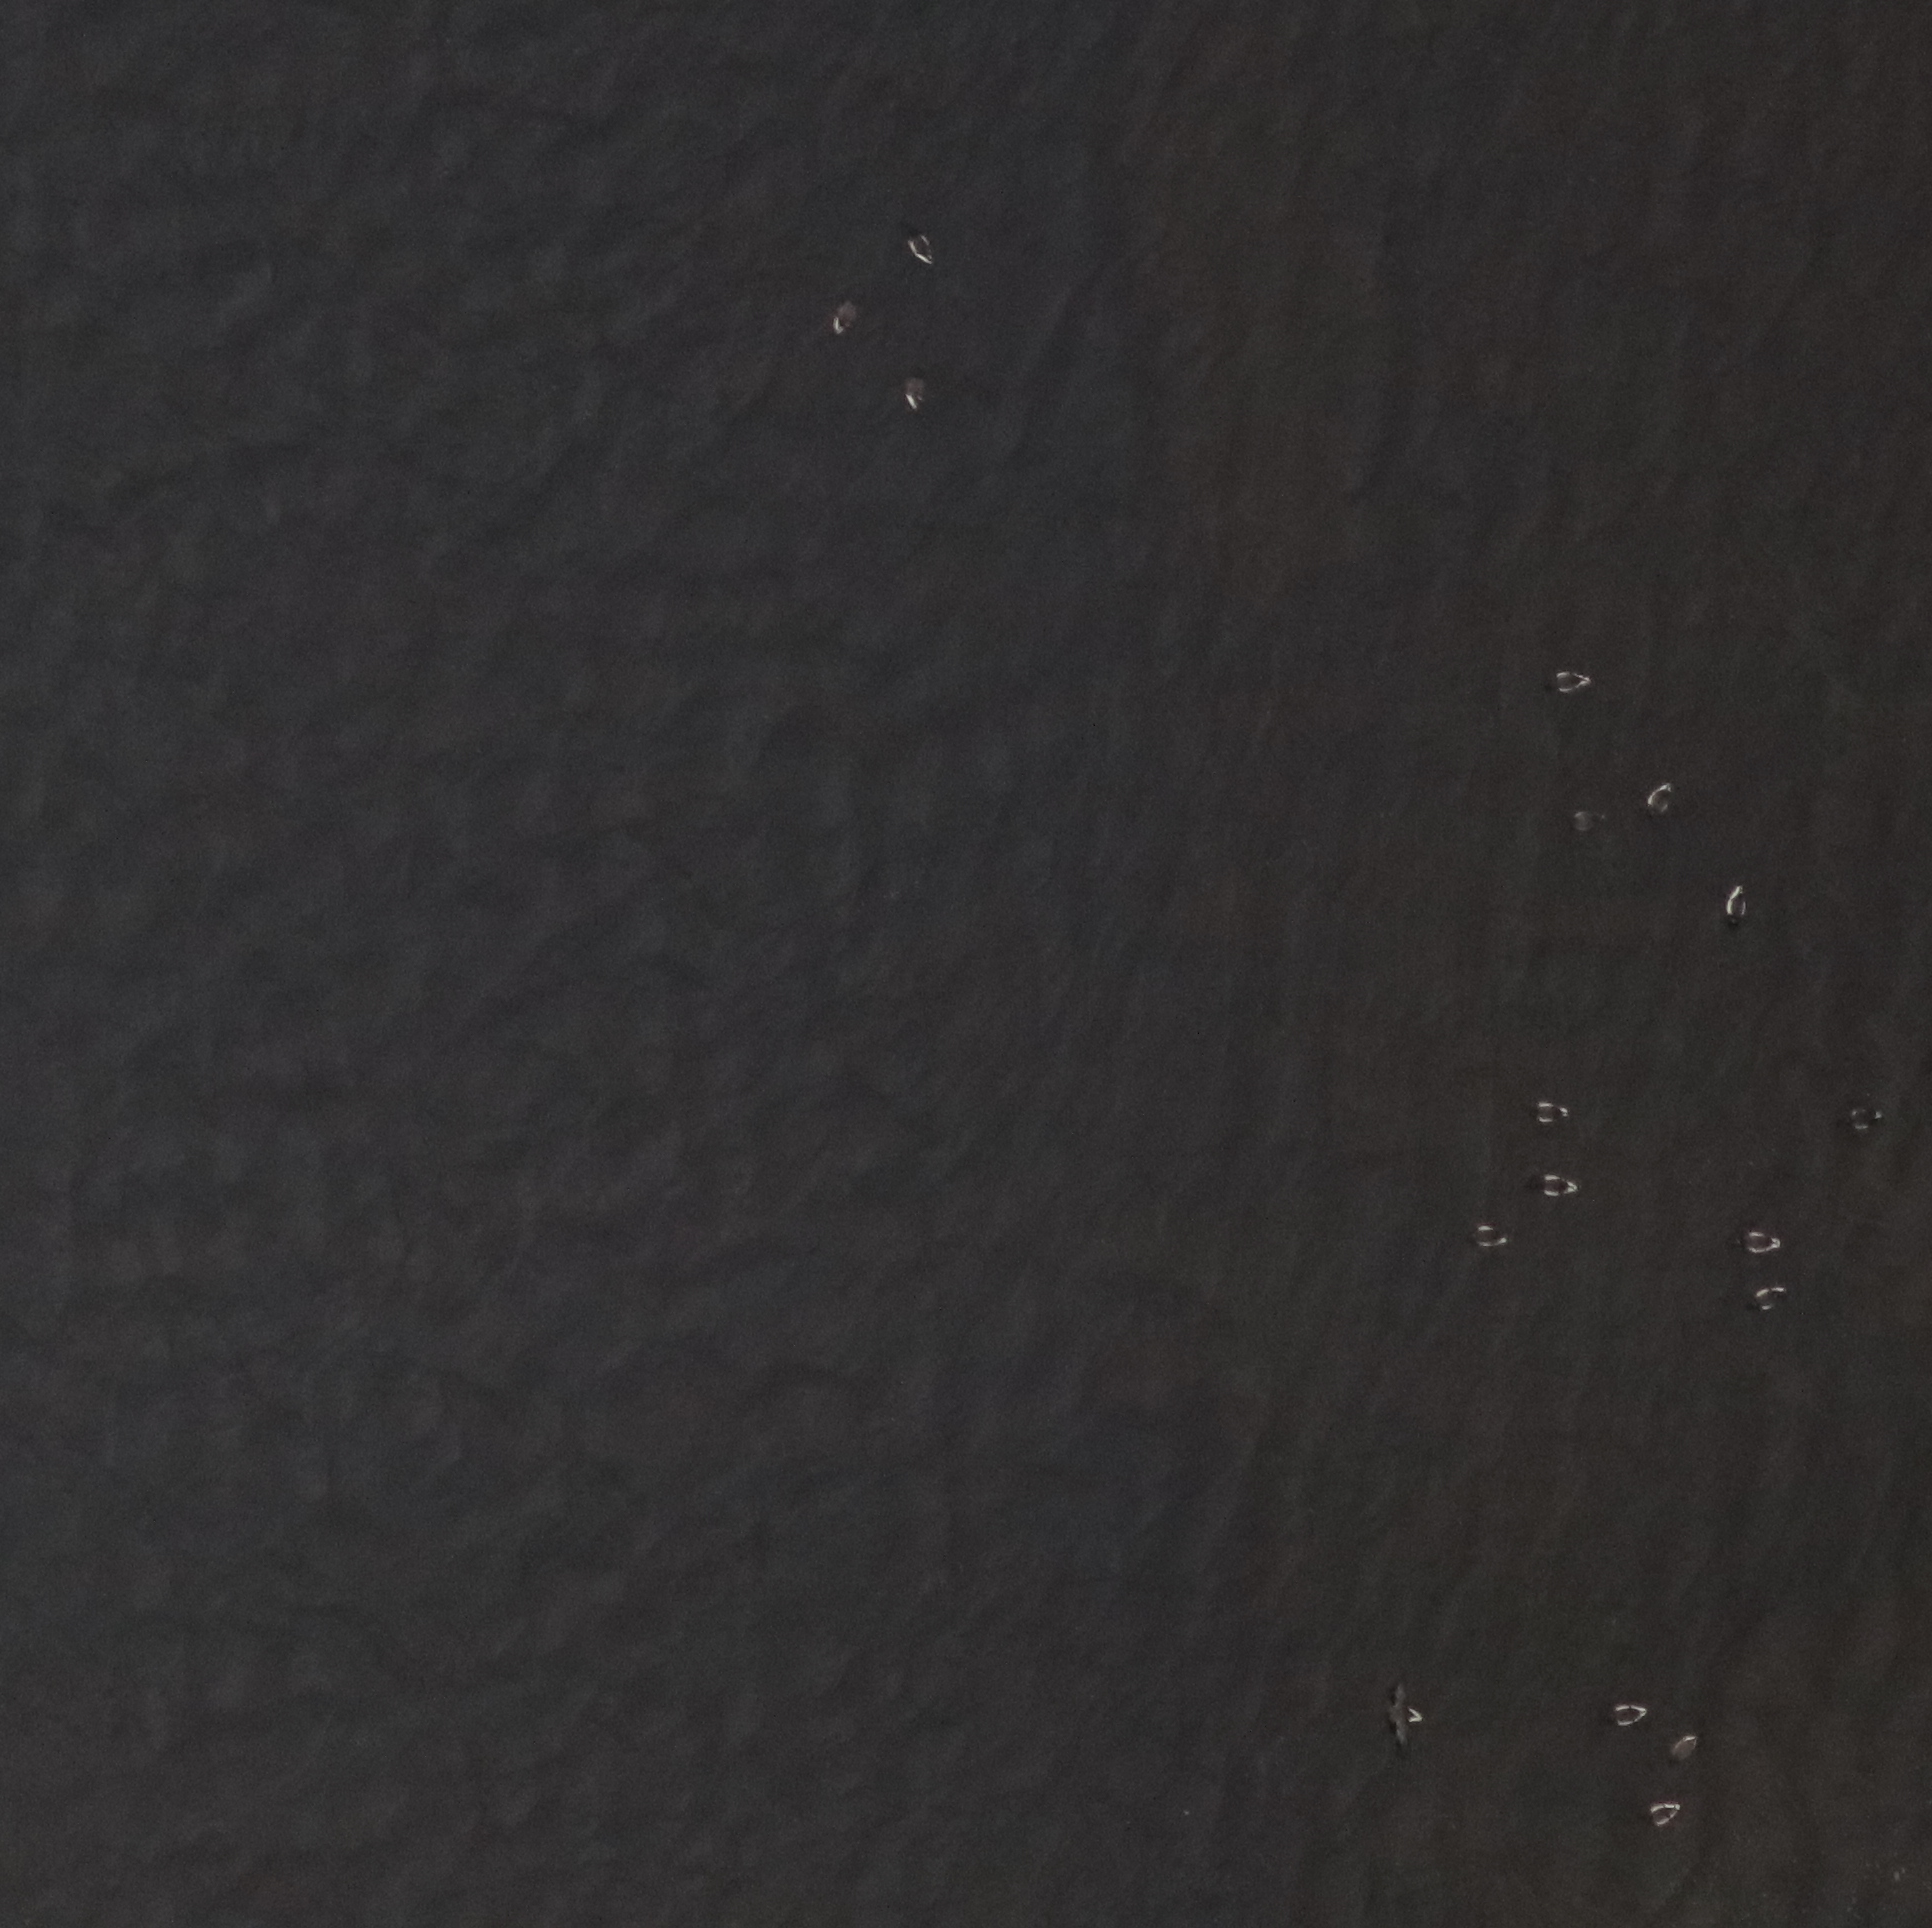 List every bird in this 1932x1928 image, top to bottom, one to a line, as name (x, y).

brant (921, 247)
brant (846, 315)
brant (913, 389)
brant (1568, 683)
brant (1658, 800)
brant (1579, 816)
brant (1735, 905)
brant (1548, 1113)
brant (1857, 1118)
brant (1553, 1184)
brant (1488, 1236)
brant (1757, 1242)
brant (1768, 1299)
brant (1401, 1713)
brant (1626, 1715)
brant (1682, 1748)
brant (1662, 1814)